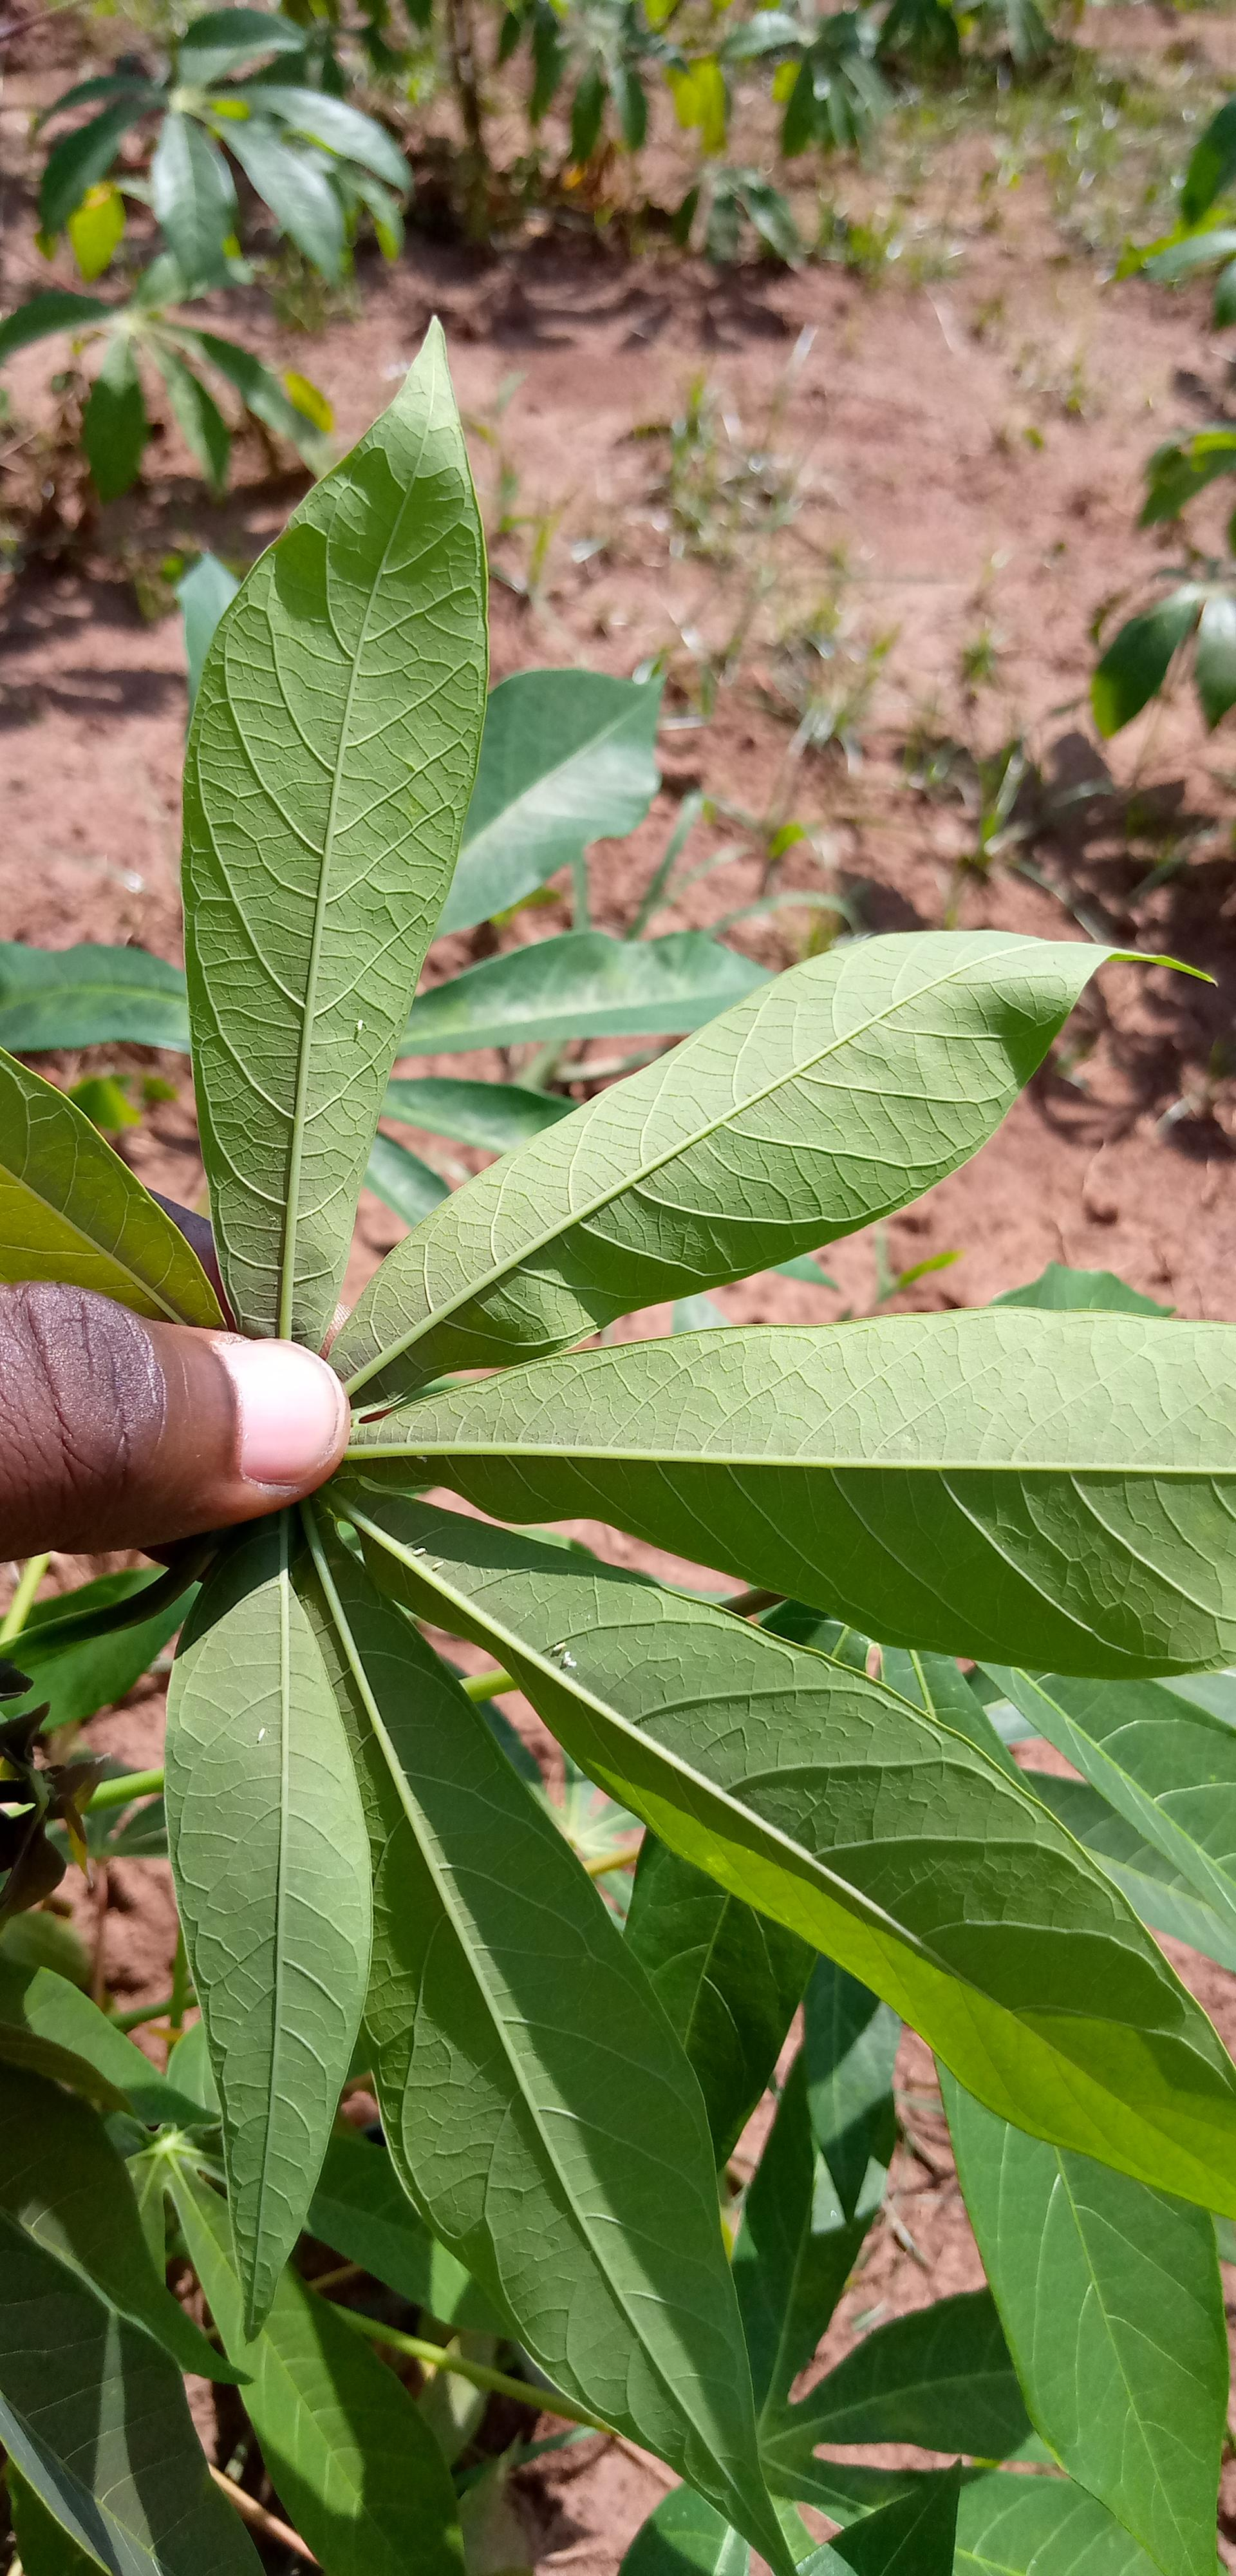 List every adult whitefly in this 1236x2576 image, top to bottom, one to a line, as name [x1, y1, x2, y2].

whitefly [330, 1008, 370, 1047]
whitefly [402, 1535, 426, 1565]
whitefly [432, 1553, 456, 1585]
whitefly [545, 1631, 585, 1679]
whitefly [548, 1631, 574, 1677]
whitefly [250, 1718, 275, 1748]